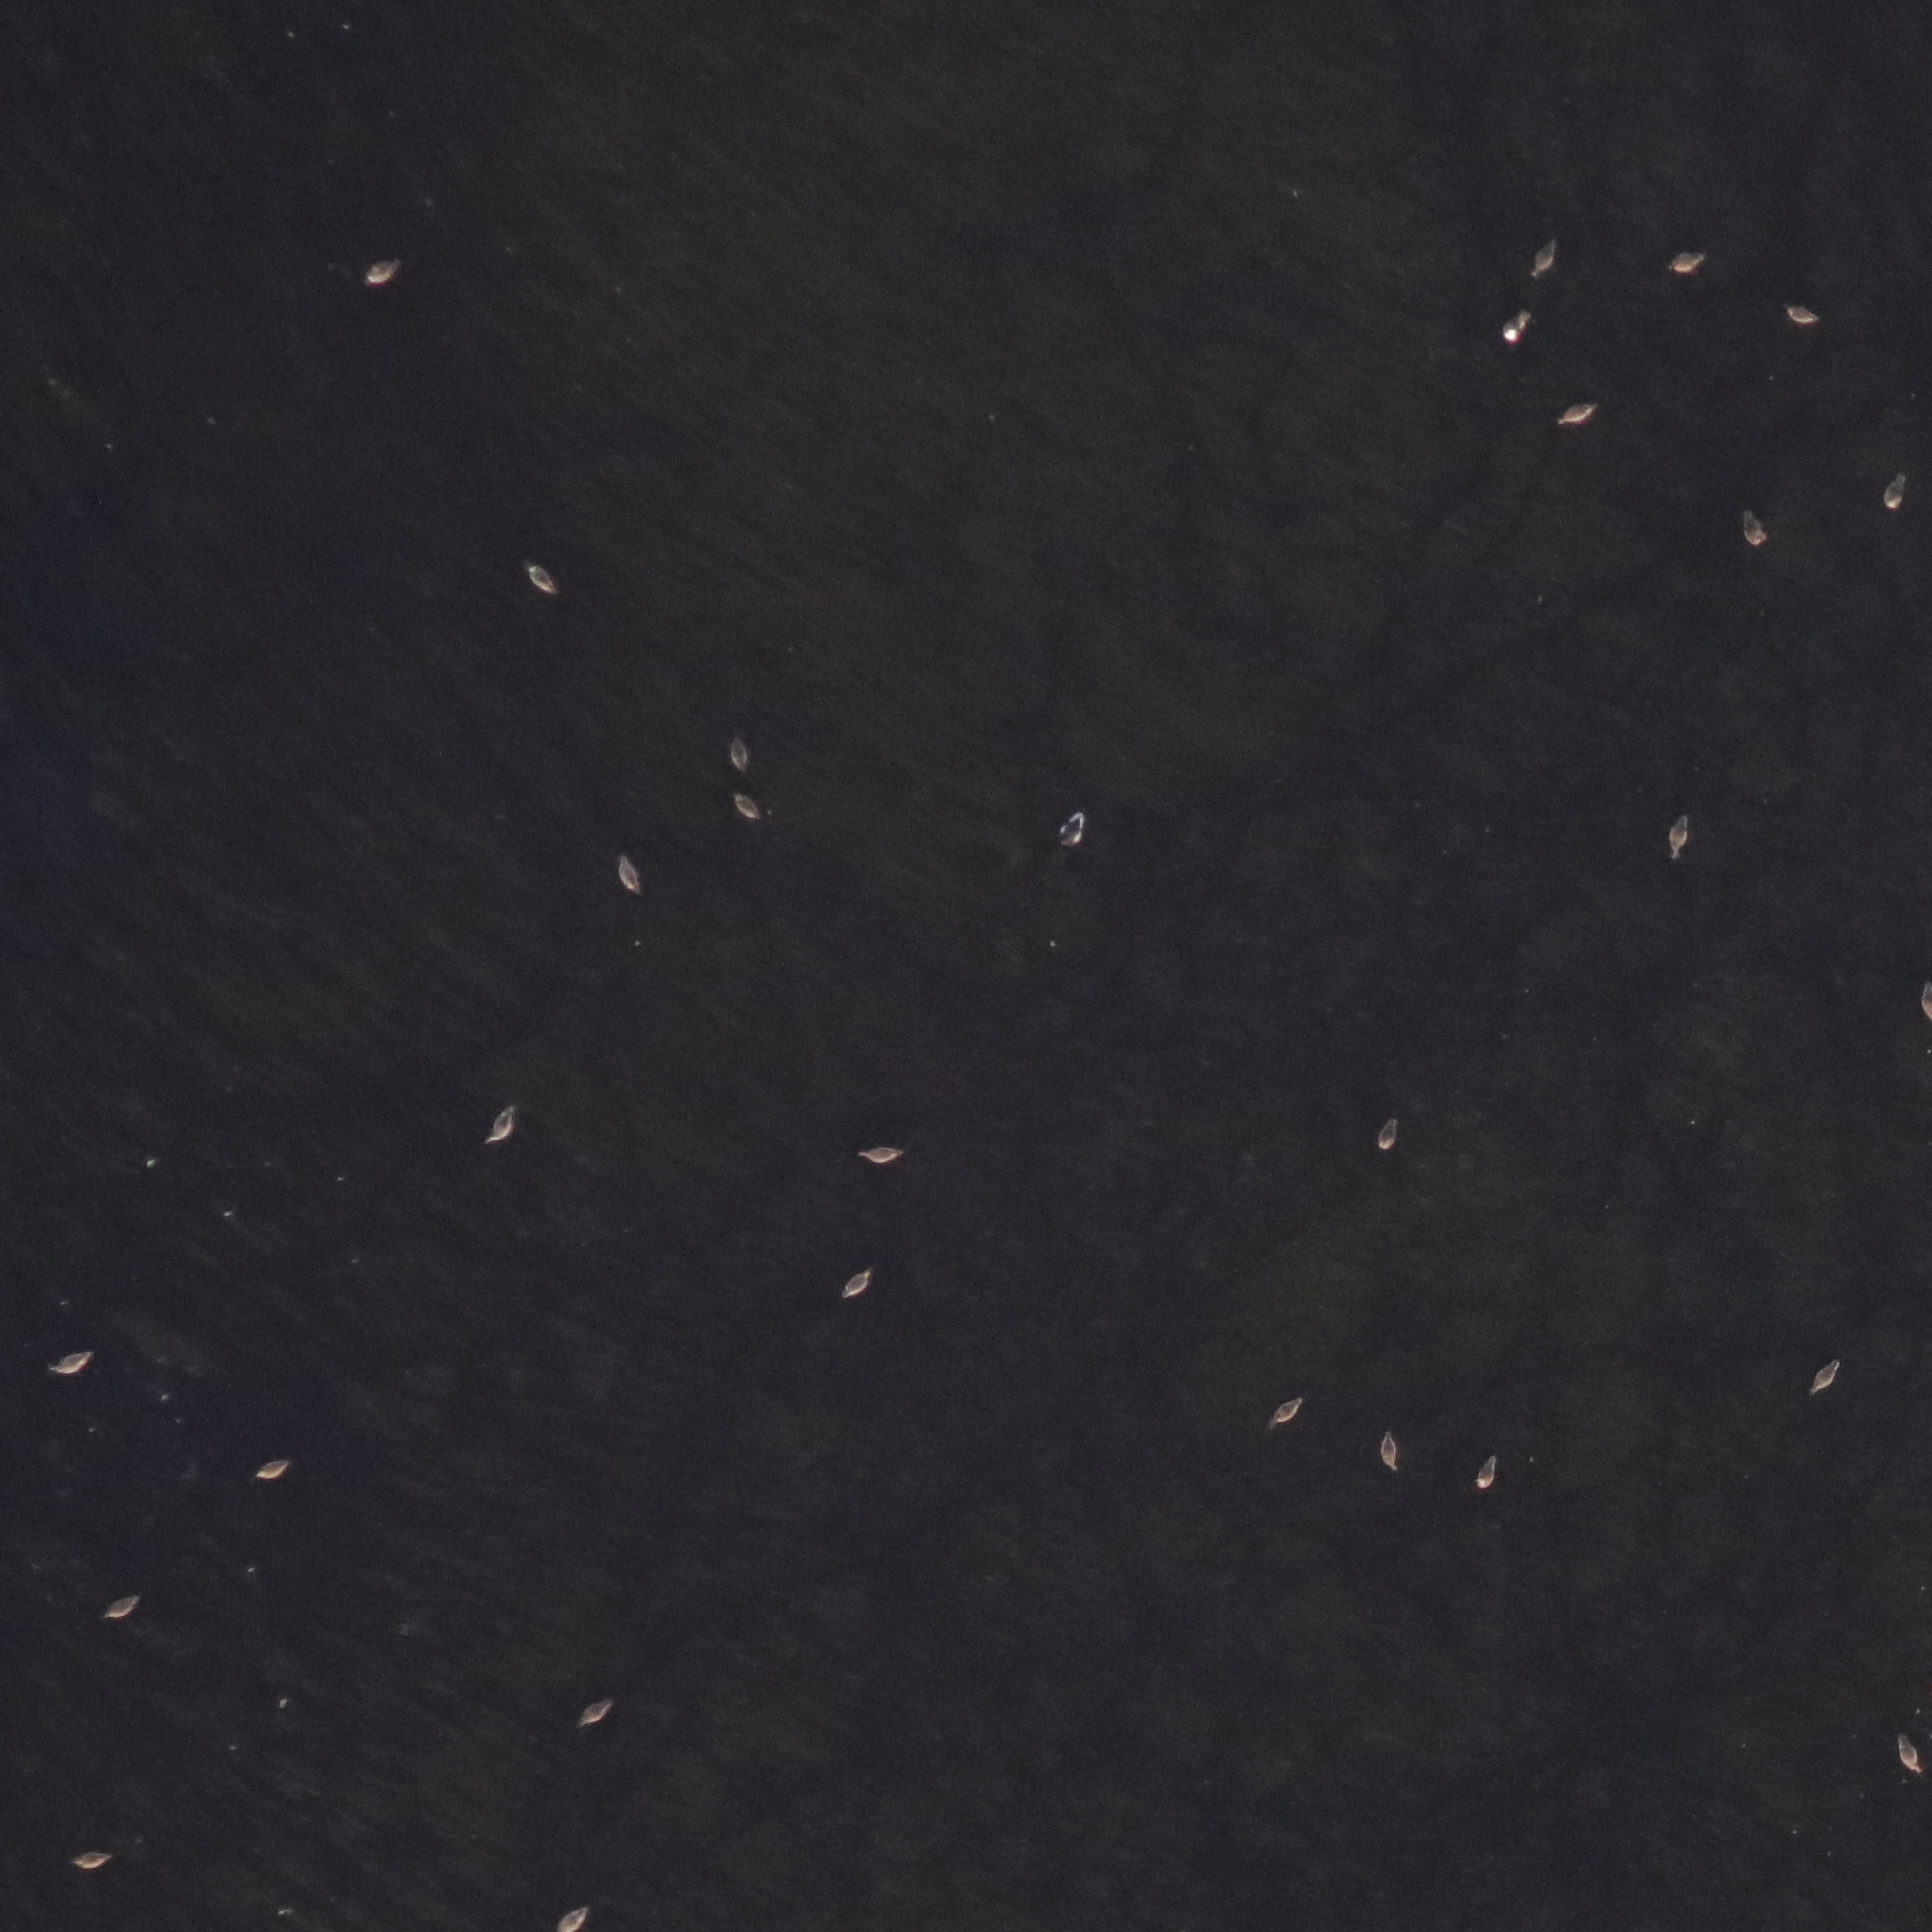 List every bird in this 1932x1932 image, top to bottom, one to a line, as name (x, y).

other bird (1543, 255)
other bird (1689, 259)
other bird (380, 273)
other bird (1811, 318)
other bird (1511, 328)
other bird (1582, 406)
other bird (1902, 493)
other bird (1753, 532)
other bird (542, 581)
other bird (738, 747)
other bird (746, 806)
brant (1072, 832)
other bird (1679, 845)
other bird (634, 869)
other bird (1928, 1004)
other bird (497, 1127)
brant (1387, 1136)
other bird (878, 1150)
other bird (862, 1278)
other bird (69, 1362)
other bird (1829, 1376)
other bird (1285, 1405)
other bird (1396, 1456)
other bird (275, 1464)
other bird (1486, 1473)
other bird (122, 1602)
other bird (595, 1713)
other bird (1914, 1754)
other bird (99, 1855)
other bird (573, 1918)